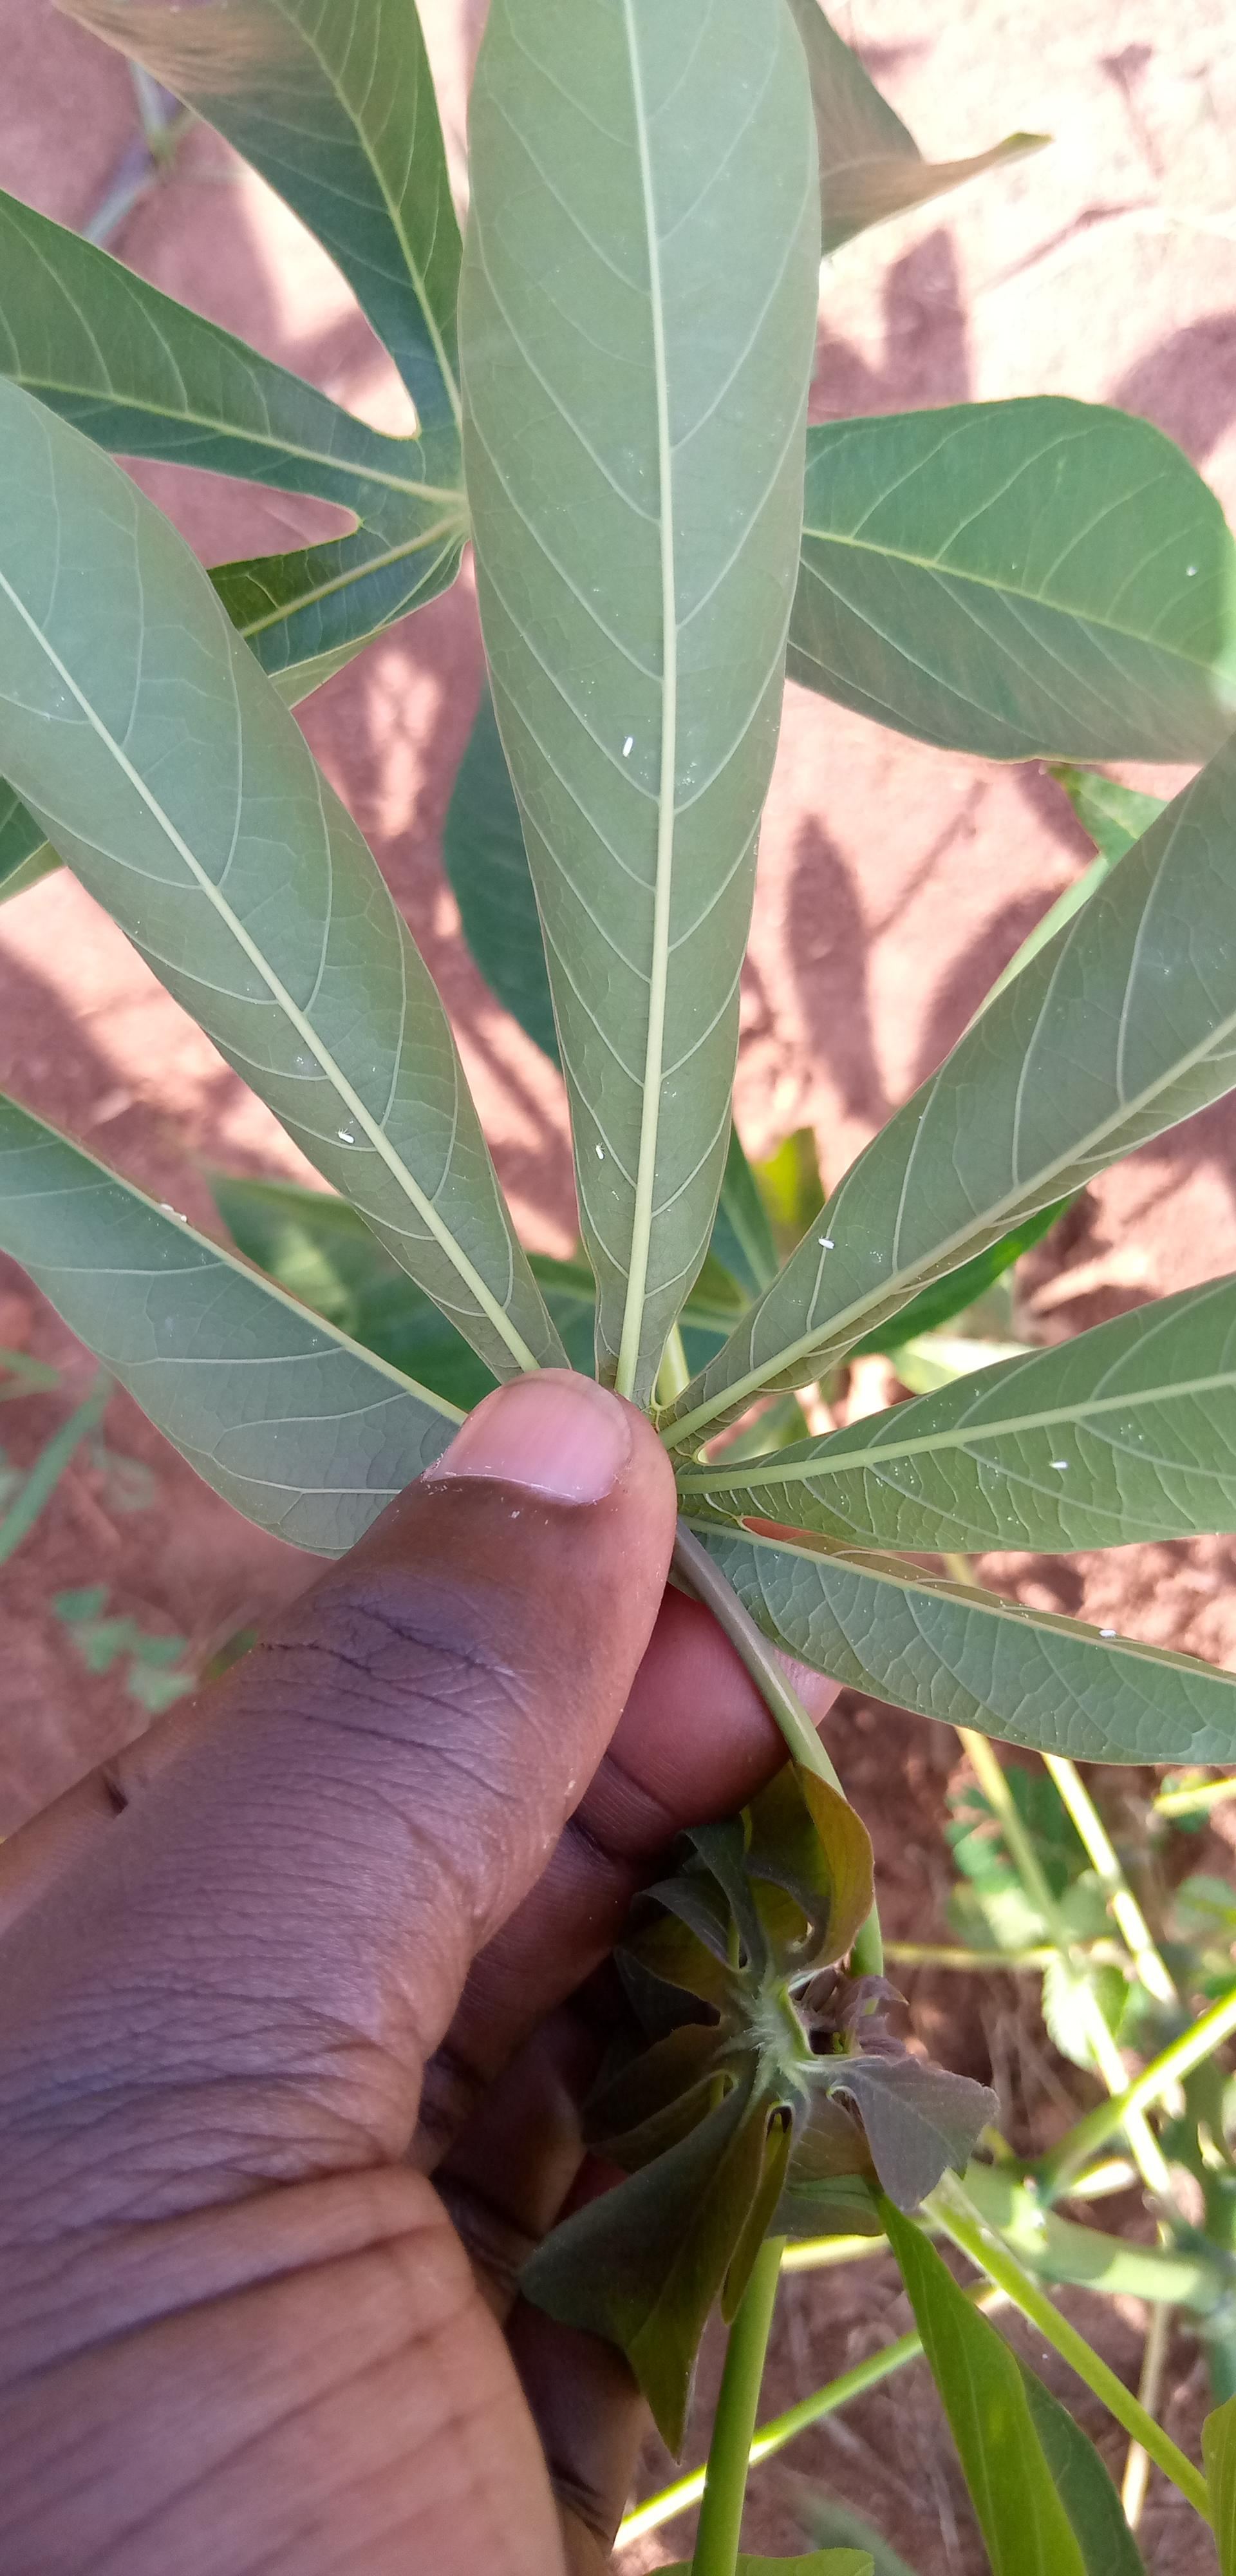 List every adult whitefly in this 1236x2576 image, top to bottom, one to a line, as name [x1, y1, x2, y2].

whitefly [622, 734, 633, 760]
whitefly [335, 1129, 354, 1145]
whitefly [594, 1143, 606, 1161]
whitefly [158, 1200, 173, 1211]
whitefly [179, 1213, 189, 1224]
whitefly [816, 1234, 834, 1251]
whitefly [1047, 1455, 1069, 1472]
whitefly [1096, 1627, 1117, 1640]